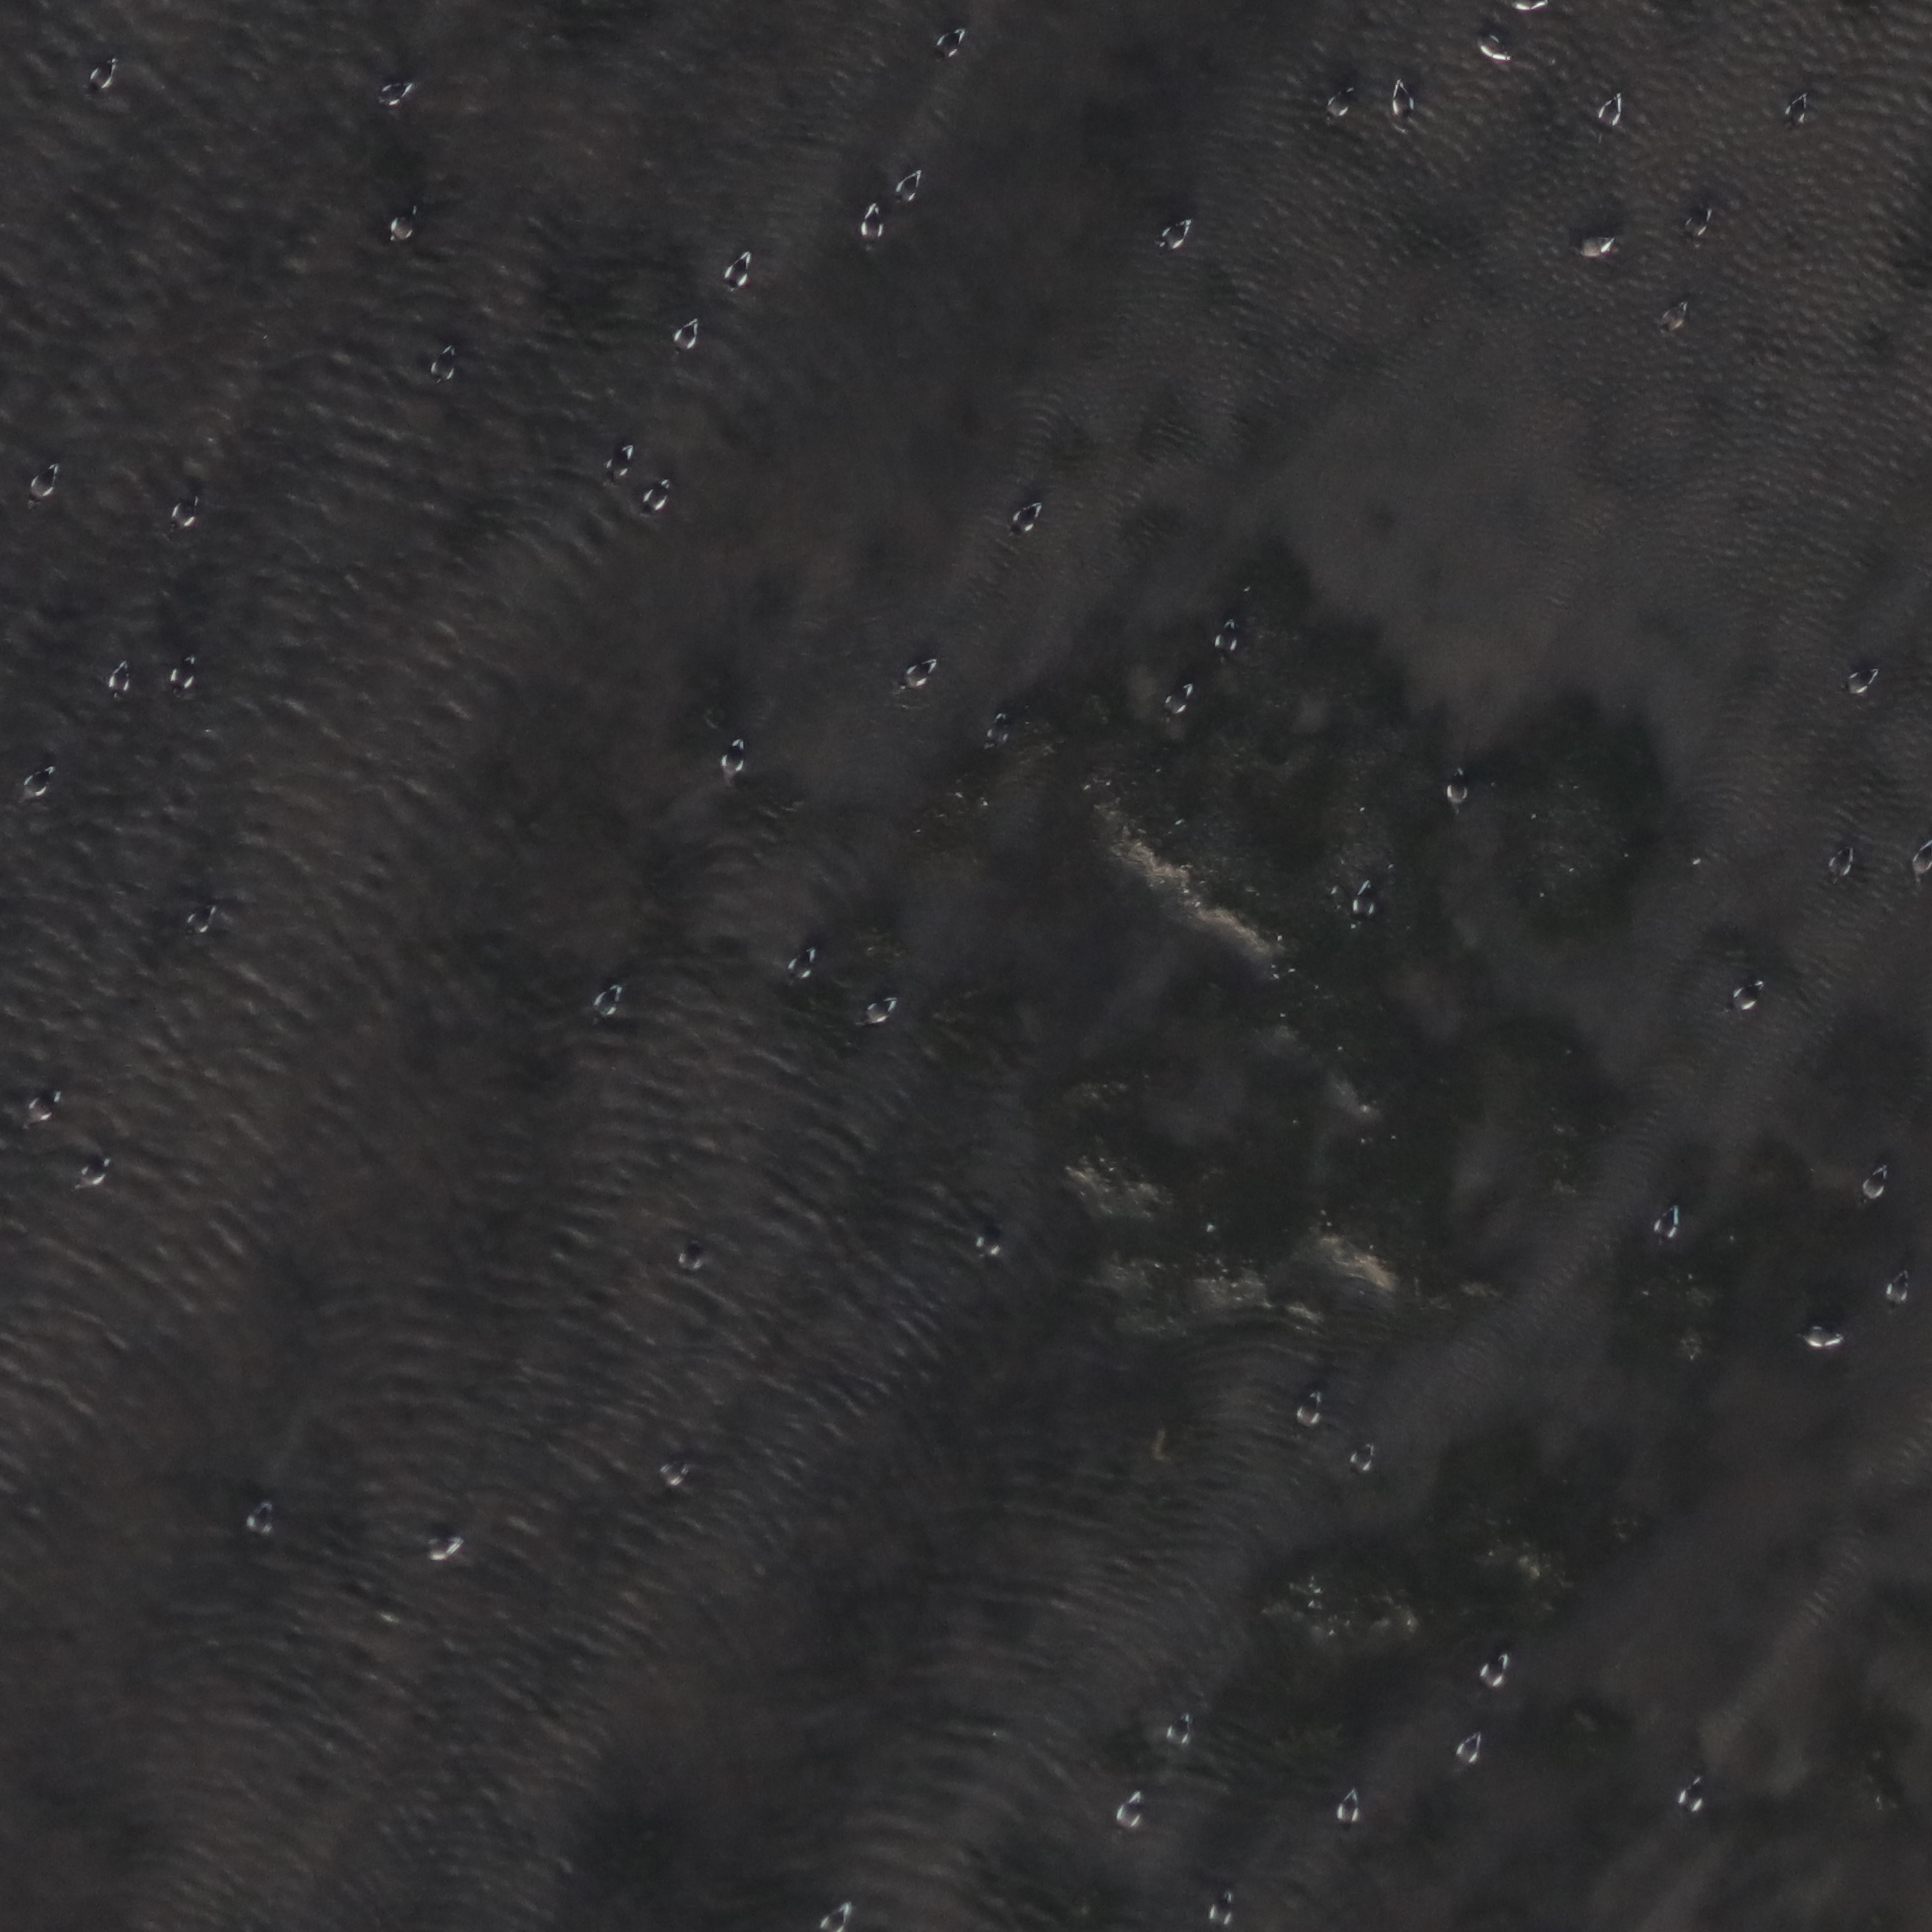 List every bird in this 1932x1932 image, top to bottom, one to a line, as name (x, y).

brant (946, 37)
brant (1494, 49)
brant (101, 79)
brant (398, 92)
brant (1338, 104)
brant (1403, 104)
brant (1796, 109)
brant (1610, 112)
brant (910, 183)
brant (869, 225)
brant (400, 228)
brant (1177, 229)
brant (1700, 229)
brant (1596, 247)
brant (736, 274)
brant (1675, 319)
brant (686, 337)
brant (443, 365)
brant (617, 463)
brant (43, 485)
brant (652, 500)
brant (182, 513)
brant (1024, 519)
brant (1228, 645)
brant (917, 676)
brant (182, 678)
brant (120, 680)
brant (1860, 682)
brant (1175, 706)
brant (993, 729)
brant (735, 763)
brant (37, 784)
brant (1460, 790)
brant (1922, 860)
brant (1842, 864)
brant (1365, 913)
brant (202, 925)
brant (802, 960)
brant (1745, 997)
brant (606, 1003)
brant (877, 1013)
brant (39, 1105)
brant (83, 1178)
brant (1873, 1186)
brant (1669, 1226)
brant (988, 1247)
brant (693, 1257)
brant (1896, 1295)
brant (1822, 1336)
brant (1310, 1411)
brant (1368, 1458)
brant (670, 1480)
brant (260, 1521)
brant (442, 1545)
brant (1495, 1673)
brant (1181, 1738)
brant (1469, 1749)
brant (1684, 1794)
brant (1348, 1809)
brant (1132, 1815)
brant (1220, 1910)
brant (835, 1922)